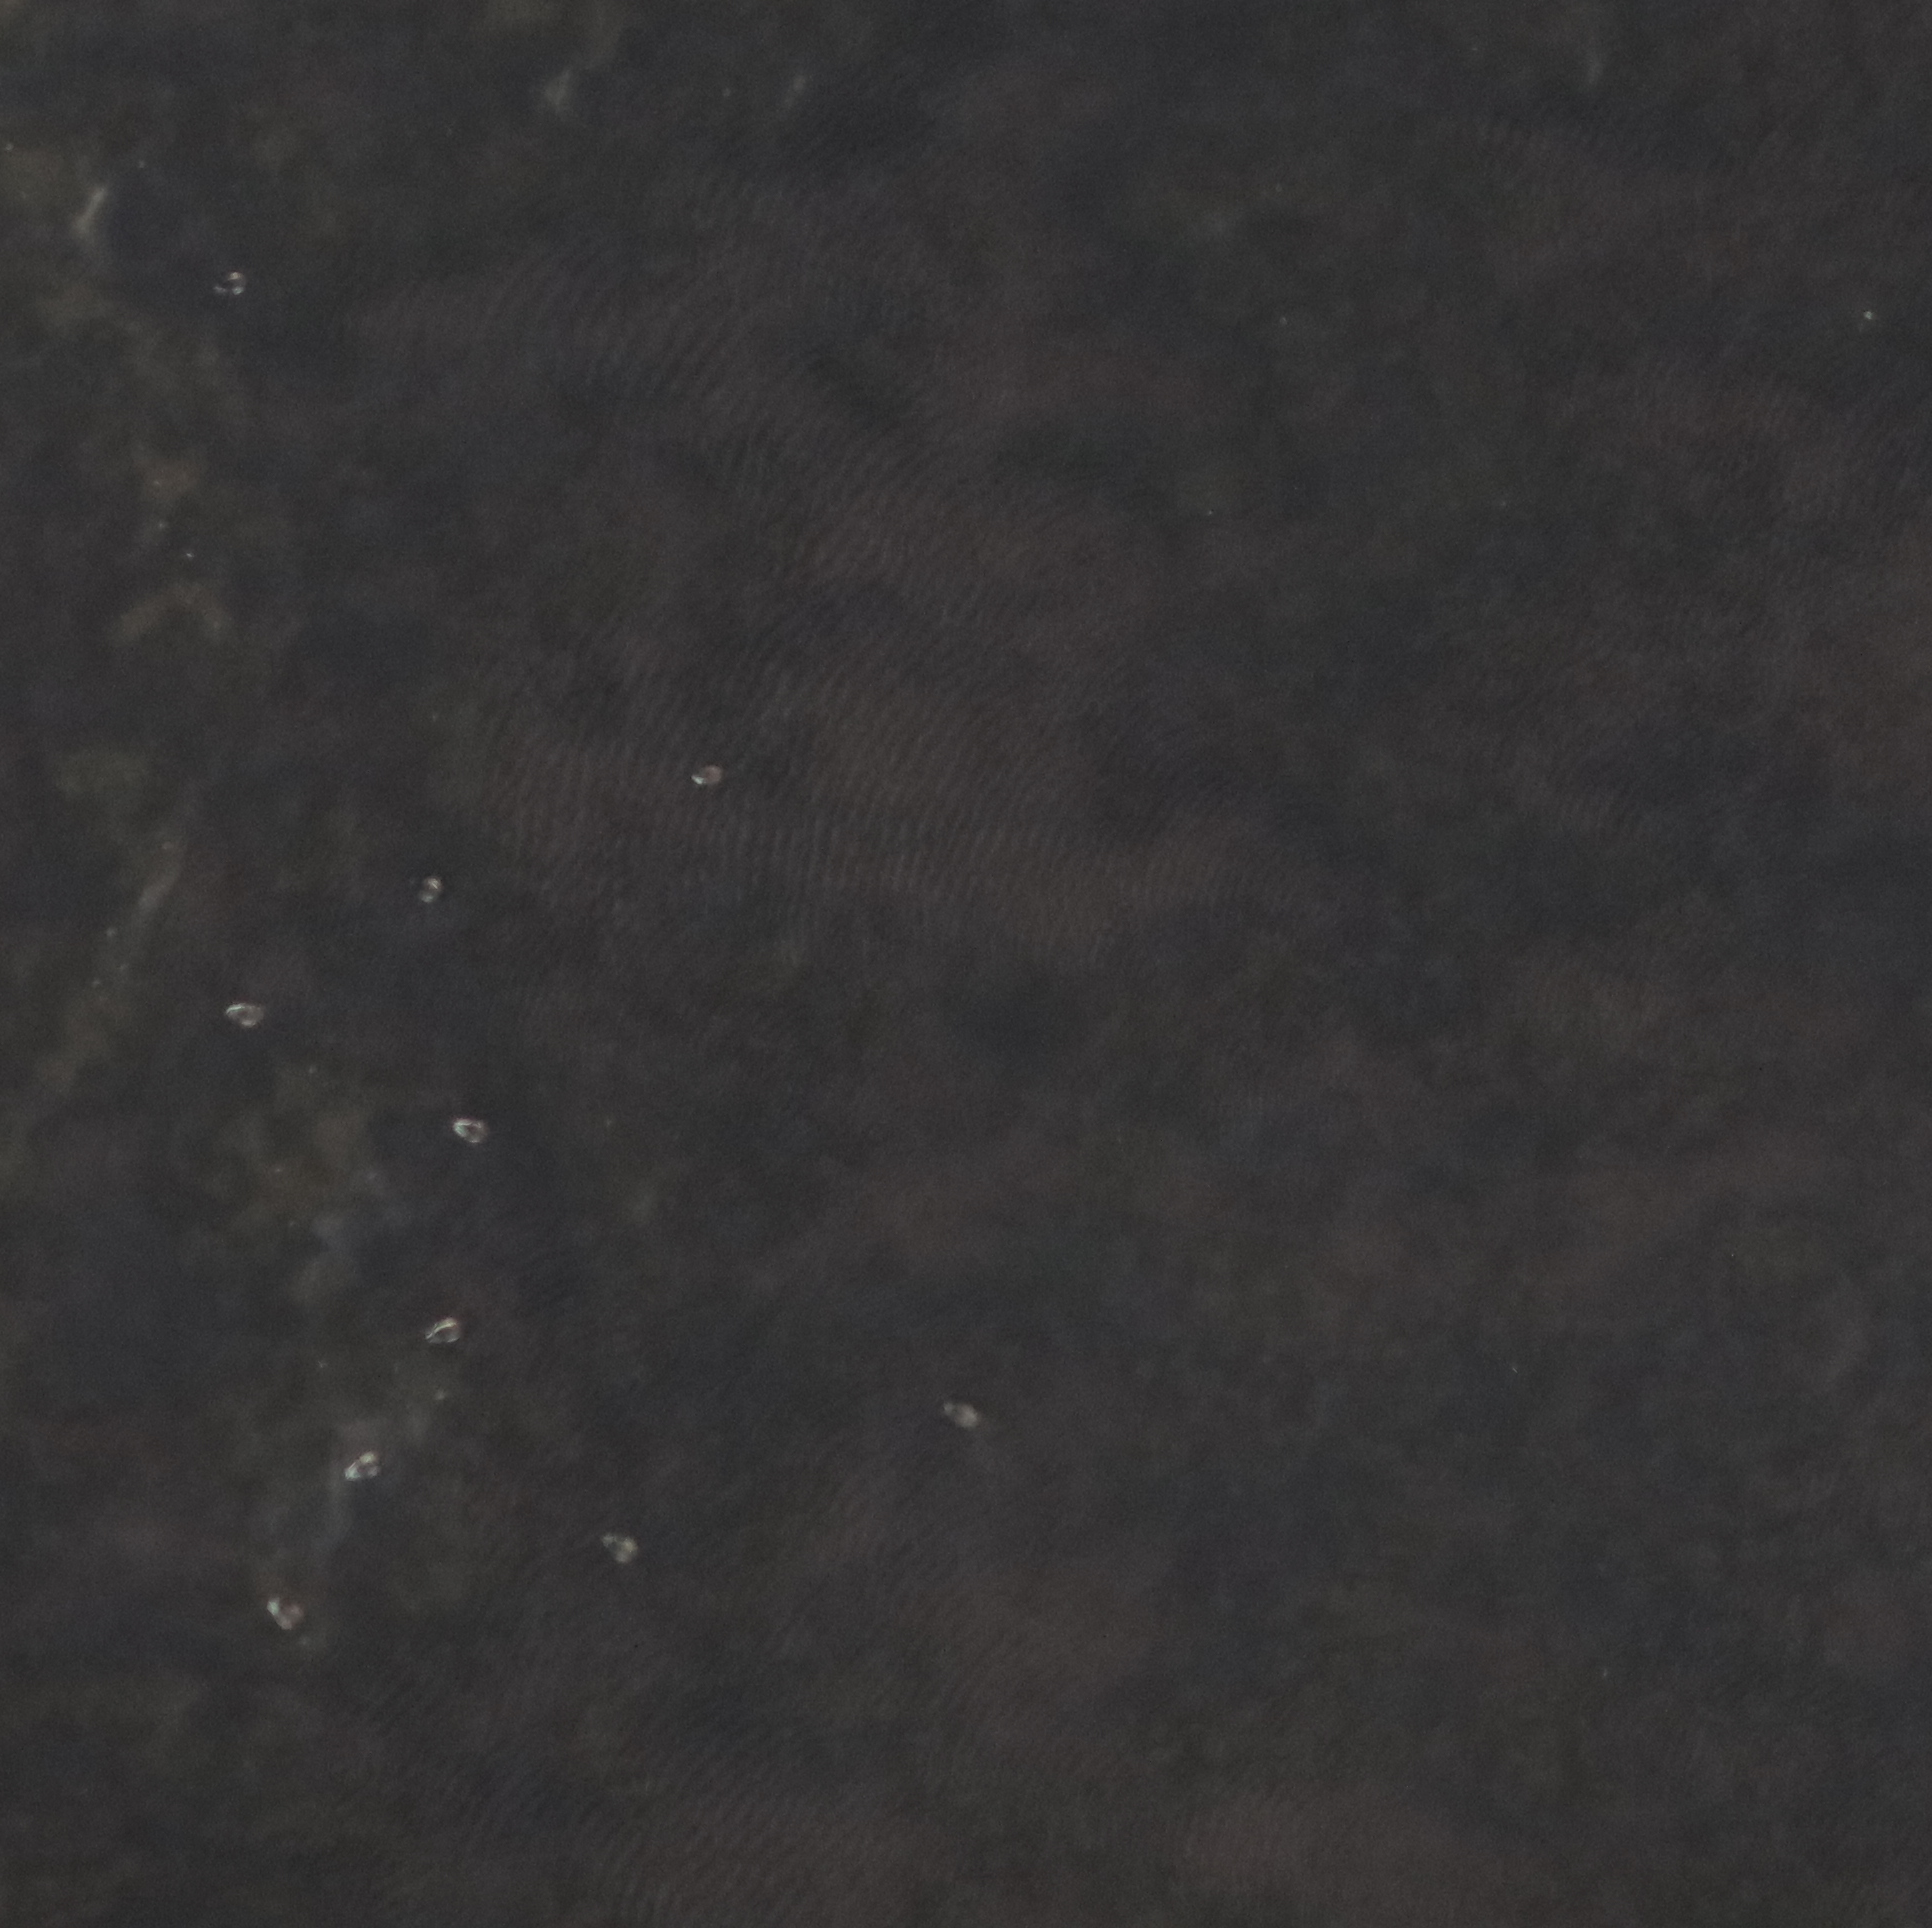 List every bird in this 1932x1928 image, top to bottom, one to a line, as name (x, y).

brant (232, 287)
brant (707, 776)
brant (427, 890)
brant (245, 1015)
brant (471, 1131)
brant (447, 1331)
brant (964, 1416)
brant (363, 1475)
brant (622, 1554)
brant (286, 1612)